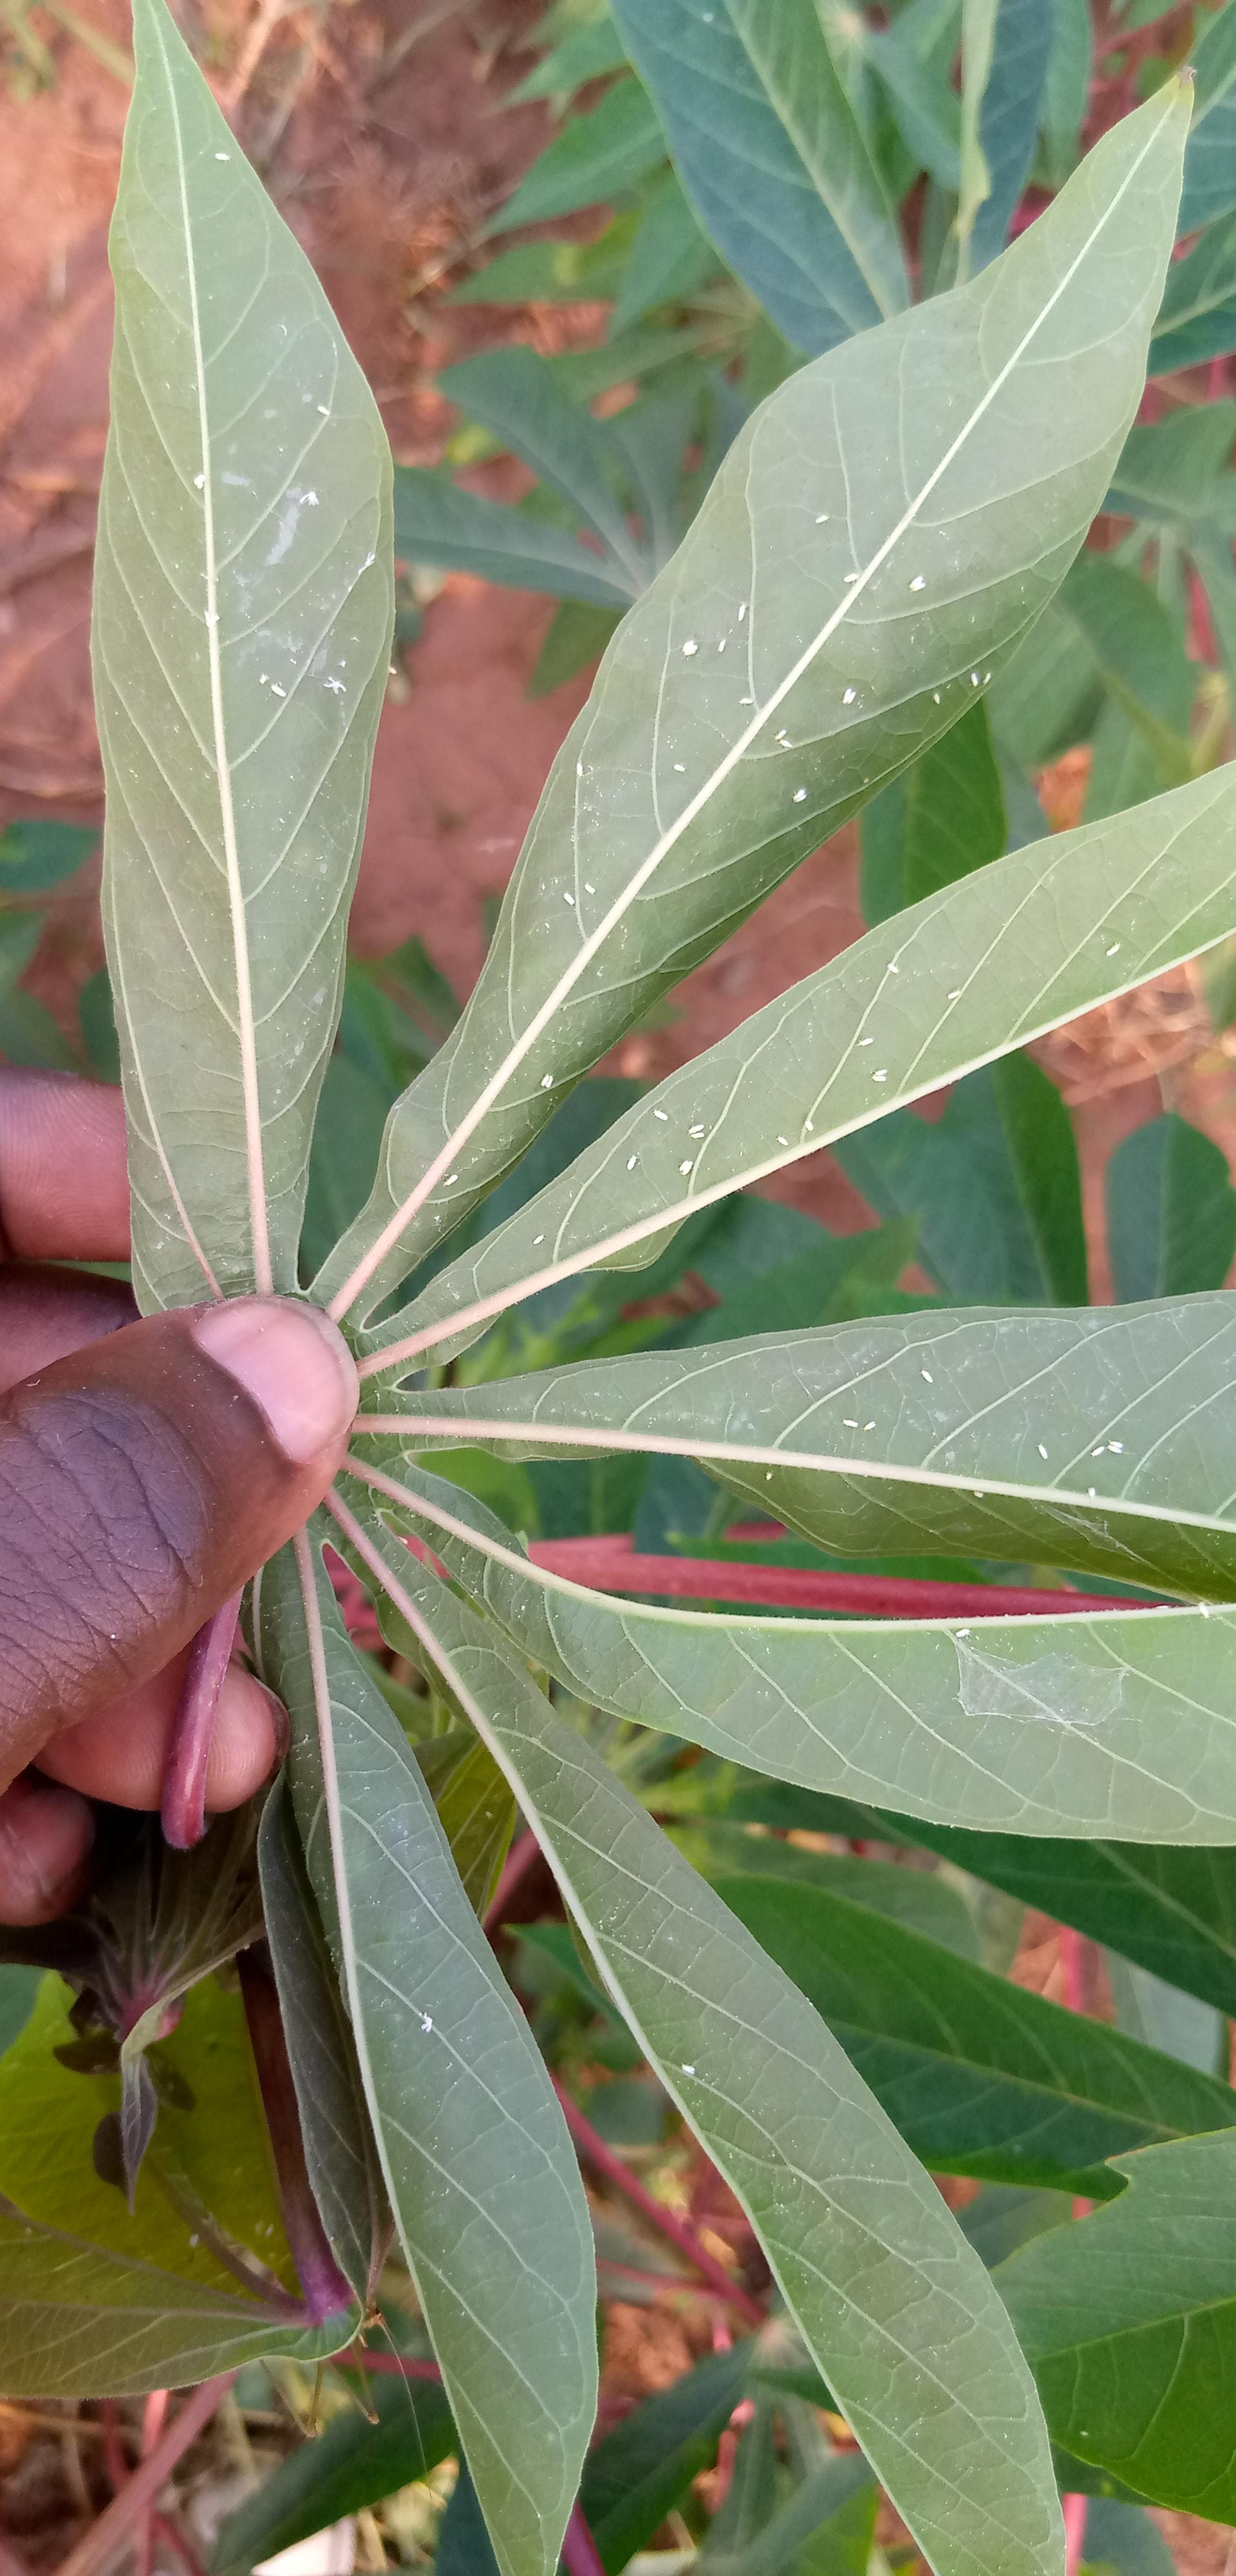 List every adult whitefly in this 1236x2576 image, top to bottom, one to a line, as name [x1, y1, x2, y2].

whitefly [213, 151, 230, 165]
whitefly [314, 402, 334, 419]
whitefly [192, 473, 209, 492]
whitefly [297, 489, 323, 511]
whitefly [812, 512, 832, 526]
whitefly [357, 546, 376, 578]
whitefly [840, 569, 861, 585]
whitefly [906, 572, 929, 594]
whitefly [735, 602, 749, 625]
whitefly [680, 635, 701, 658]
whitefly [716, 636, 729, 657]
whitefly [386, 664, 400, 680]
whitefly [981, 668, 995, 686]
whitefly [968, 669, 984, 690]
whitefly [256, 671, 268, 685]
whitefly [319, 672, 350, 697]
whitefly [268, 682, 288, 702]
whitefly [839, 686, 859, 706]
whitefly [932, 691, 943, 706]
whitefly [735, 696, 758, 708]
whitefly [772, 726, 788, 741]
whitefly [778, 737, 797, 751]
whitefly [572, 759, 588, 781]
whitefly [671, 761, 688, 776]
whitefly [789, 786, 809, 805]
whitefly [583, 881, 599, 898]
whitefly [561, 889, 579, 907]
whitefly [1103, 940, 1123, 958]
whitefly [885, 960, 901, 976]
whitefly [945, 987, 964, 1002]
whitefly [856, 1036, 876, 1050]
whitefly [871, 1067, 889, 1075]
whitefly [539, 1074, 557, 1092]
whitefly [869, 1075, 891, 1084]
whitefly [651, 1106, 673, 1125]
whitefly [802, 1115, 816, 1135]
whitefly [688, 1122, 706, 1132]
whitefly [689, 1131, 707, 1141]
whitefly [774, 1132, 791, 1150]
whitefly [624, 1153, 639, 1174]
whitefly [675, 1157, 695, 1177]
whitefly [442, 1170, 460, 1190]
whitefly [531, 1233, 545, 1247]
whitefly [918, 1368, 935, 1385]
whitefly [840, 1415, 858, 1431]
whitefly [861, 1417, 877, 1435]
whitefly [1105, 1435, 1125, 1457]
whitefly [1036, 1441, 1051, 1462]
whitefly [1089, 1444, 1105, 1460]
whitefly [763, 1470, 777, 1482]
whitefly [1085, 1482, 1099, 1501]
whitefly [971, 1488, 988, 1502]
whitefly [1196, 1598, 1211, 1621]
whitefly [953, 1624, 971, 1642]
whitefly [417, 2009, 436, 2037]
whitefly [678, 2059, 698, 2078]
whitefly [1078, 2428, 1092, 2441]